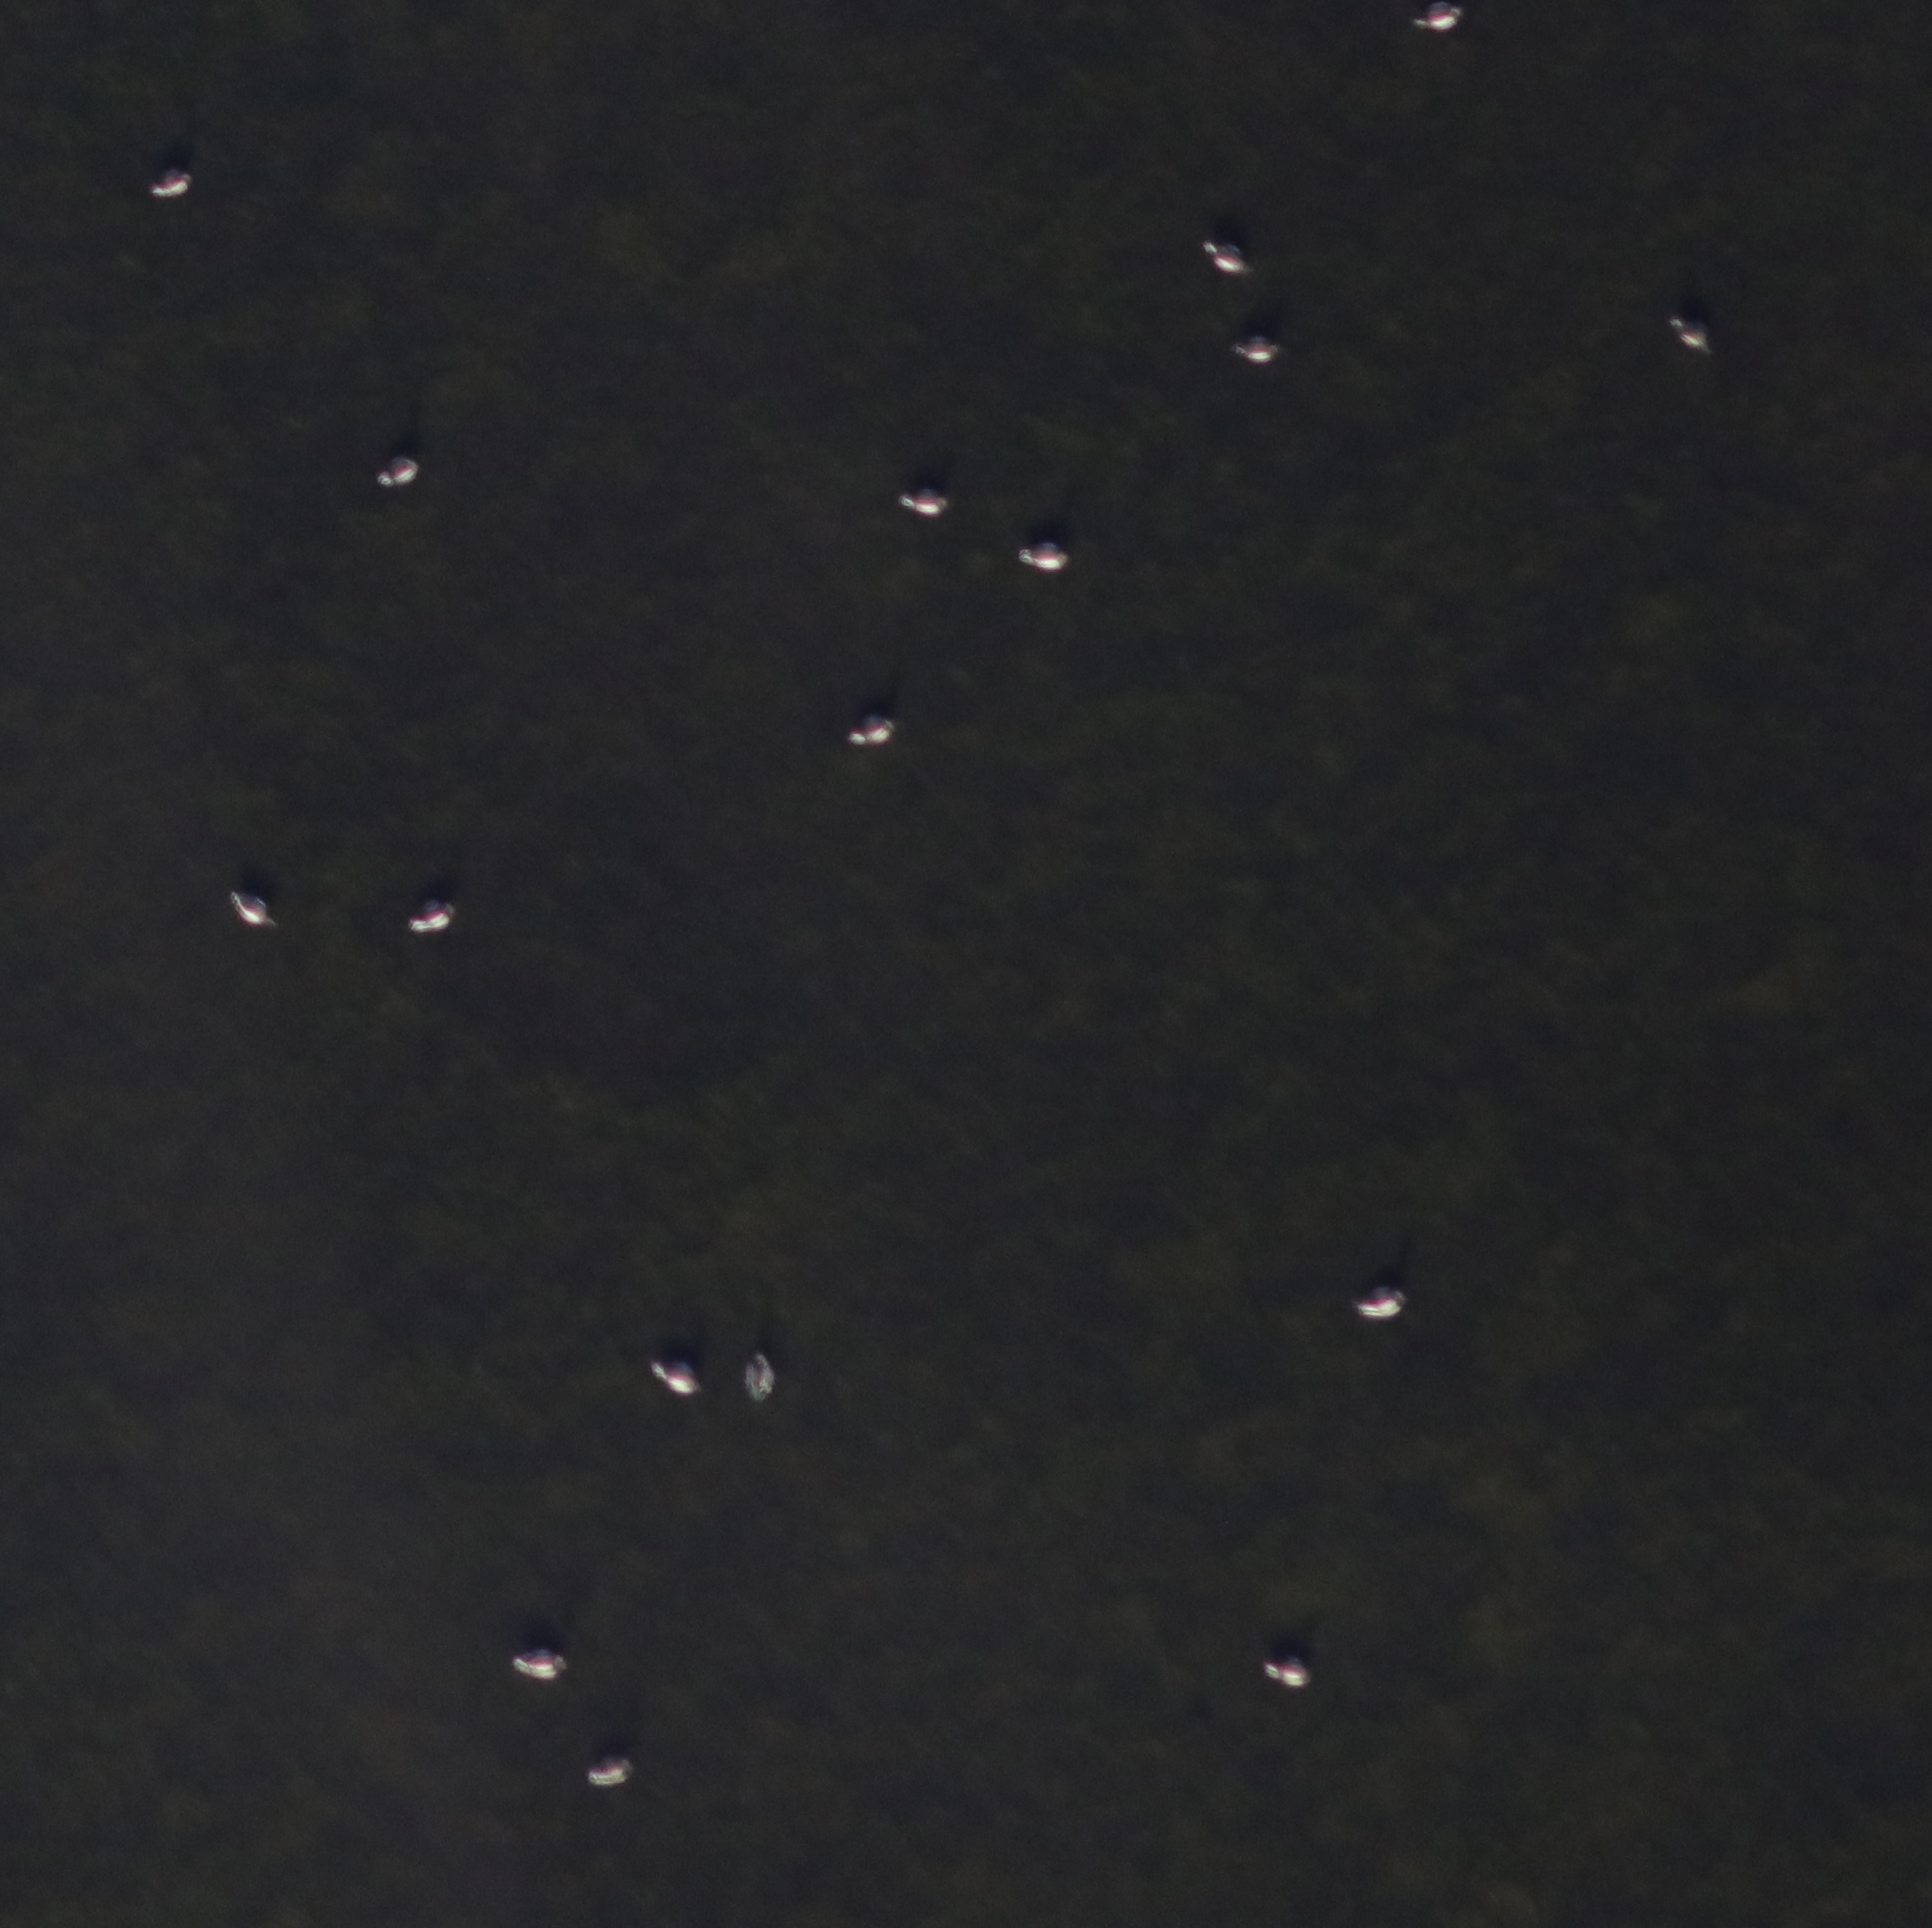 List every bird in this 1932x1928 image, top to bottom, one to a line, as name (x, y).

brant (1440, 17)
brant (172, 181)
brant (1228, 256)
brant (1695, 331)
brant (1259, 348)
brant (399, 470)
brant (927, 501)
brant (1046, 555)
brant (873, 730)
brant (252, 907)
brant (431, 913)
brant (1384, 1300)
brant (764, 1367)
brant (676, 1376)
brant (546, 1657)
brant (1290, 1672)
brant (610, 1770)